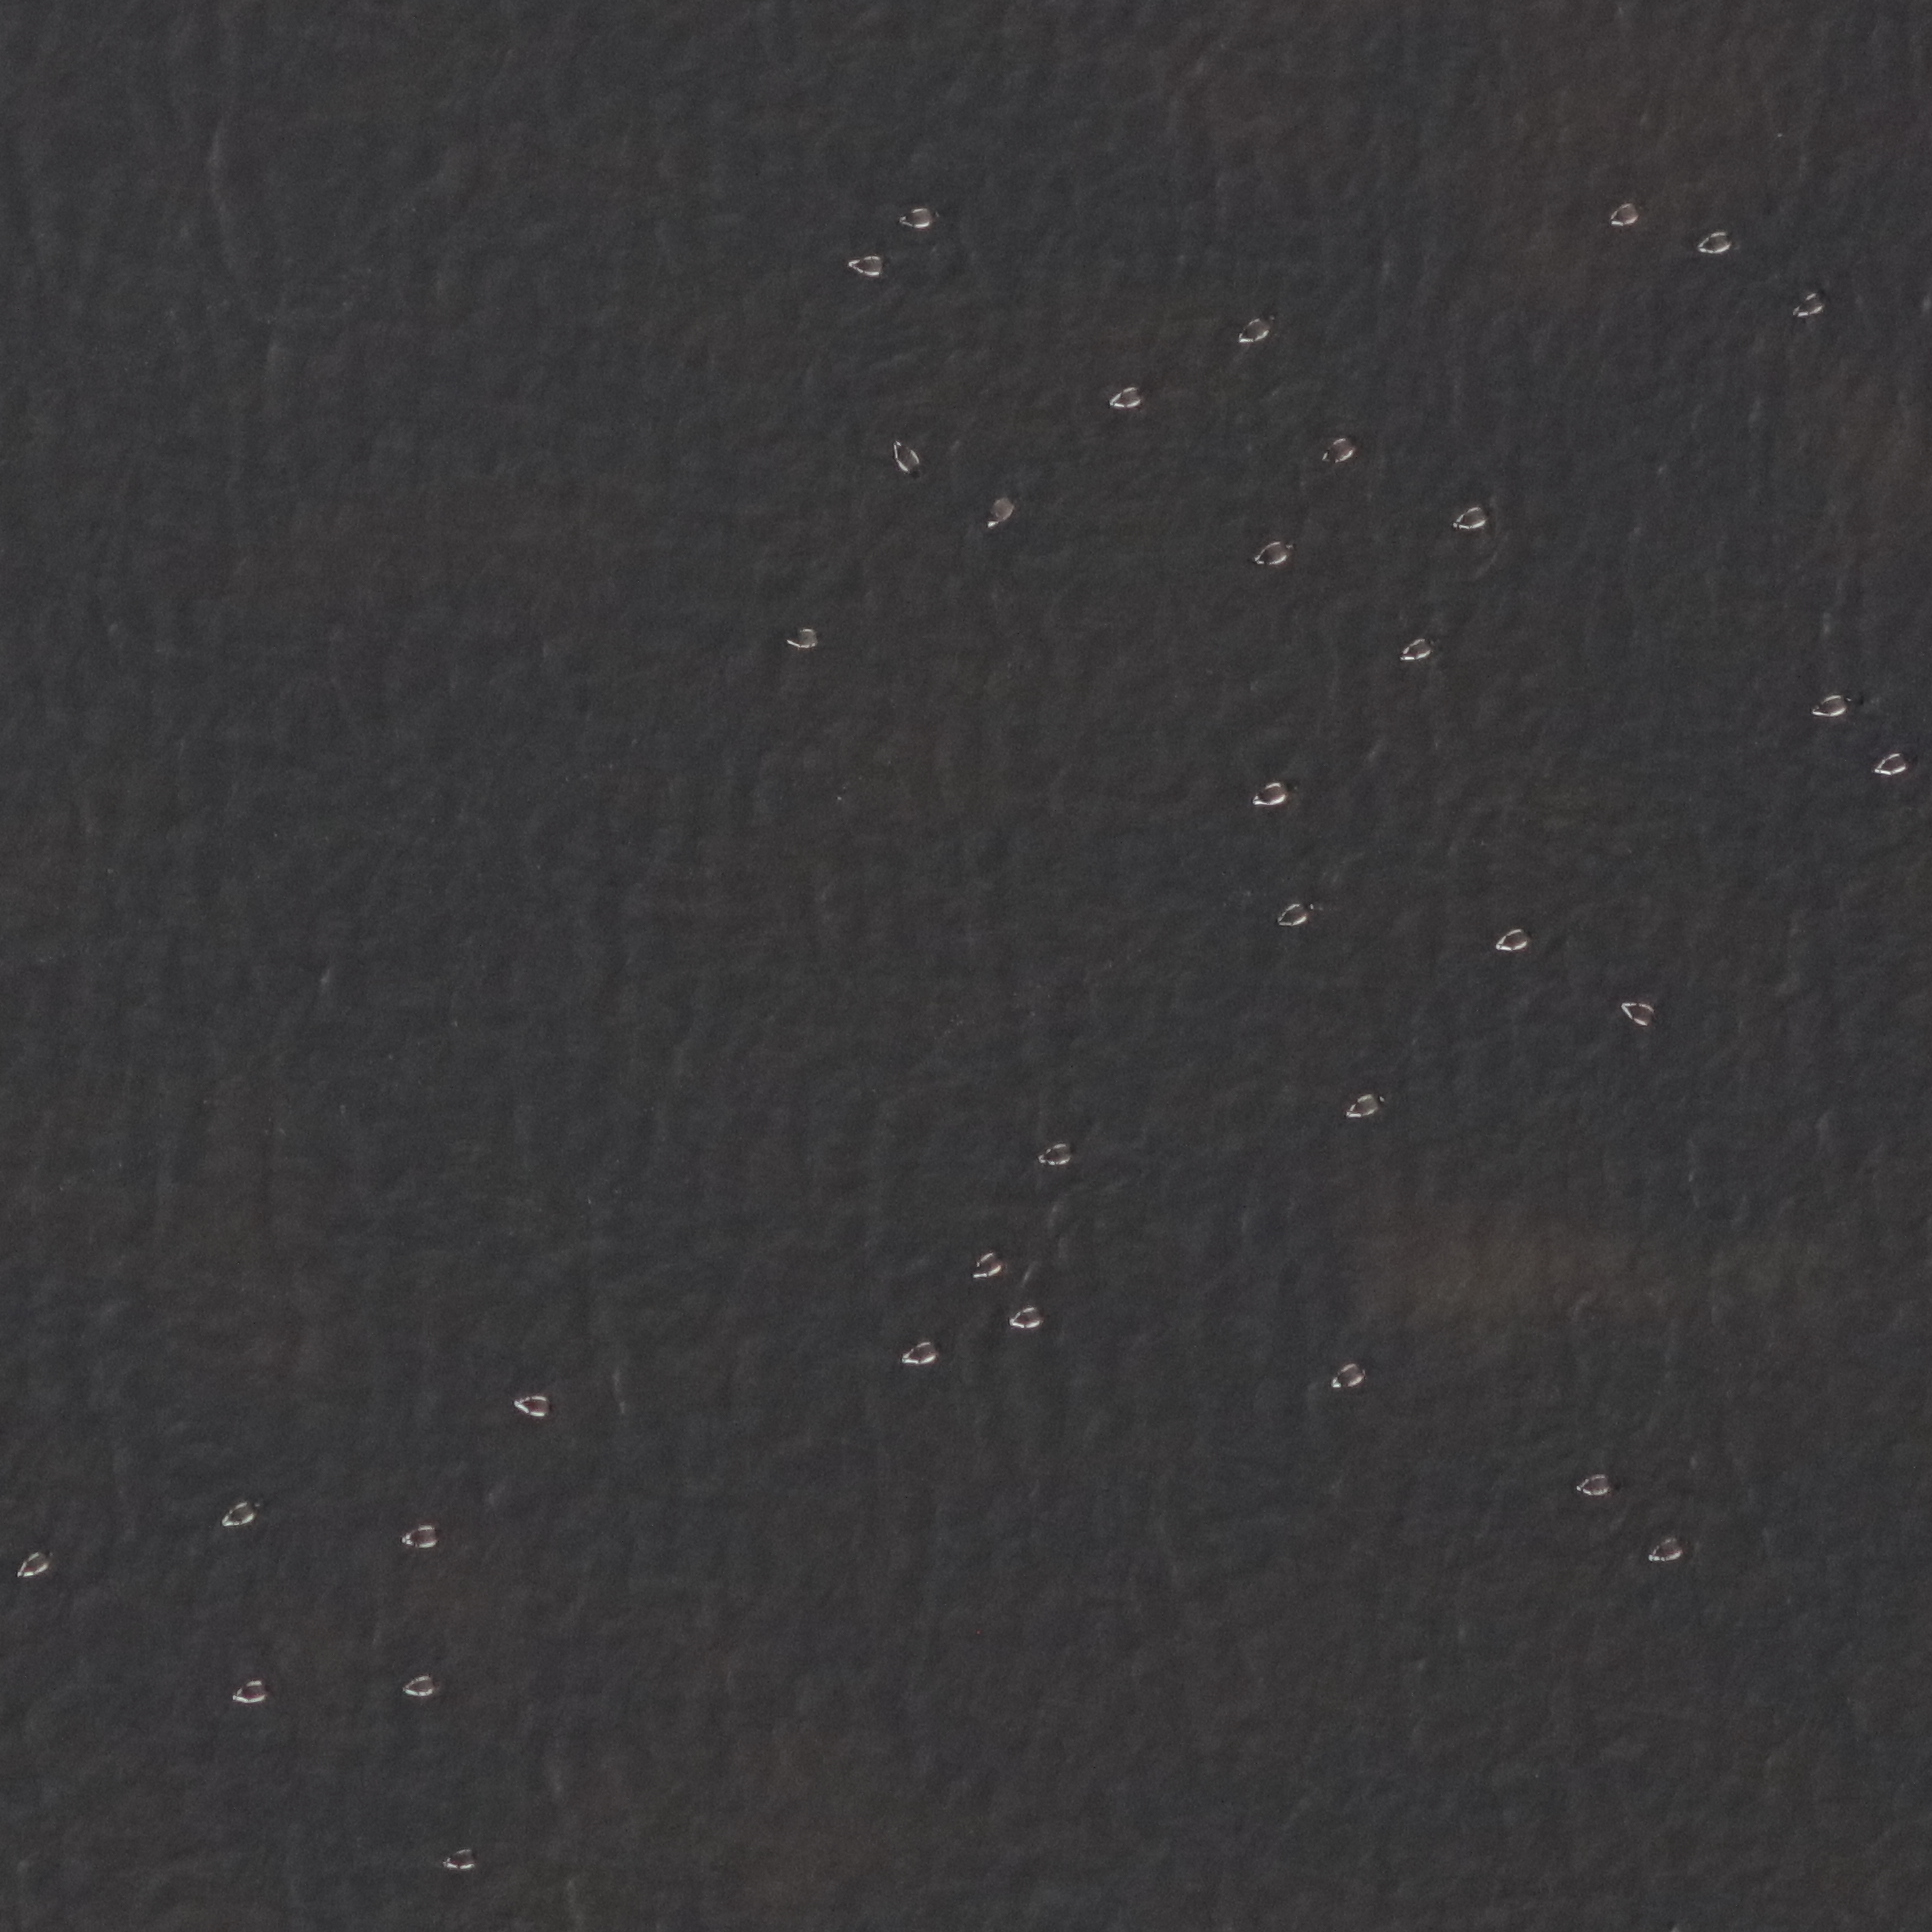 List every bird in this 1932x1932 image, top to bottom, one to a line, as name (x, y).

brant (918, 215)
brant (1625, 215)
brant (1717, 243)
brant (869, 267)
brant (1810, 307)
brant (1256, 330)
brant (1128, 398)
brant (1340, 452)
brant (906, 459)
brant (1000, 511)
brant (1475, 517)
brant (1274, 555)
brant (804, 640)
brant (1419, 650)
brant (1834, 706)
brant (1894, 765)
brant (1273, 794)
brant (1296, 912)
brant (1514, 941)
brant (1640, 1014)
brant (1364, 1107)
brant (1058, 1152)
brant (991, 1262)
brant (1027, 1318)
brant (922, 1353)
brant (1349, 1374)
brant (535, 1405)
brant (1596, 1485)
brant (241, 1513)
brant (423, 1536)
brant (1668, 1549)
brant (35, 1562)
brant (421, 1686)
brant (252, 1691)
brant (461, 1858)